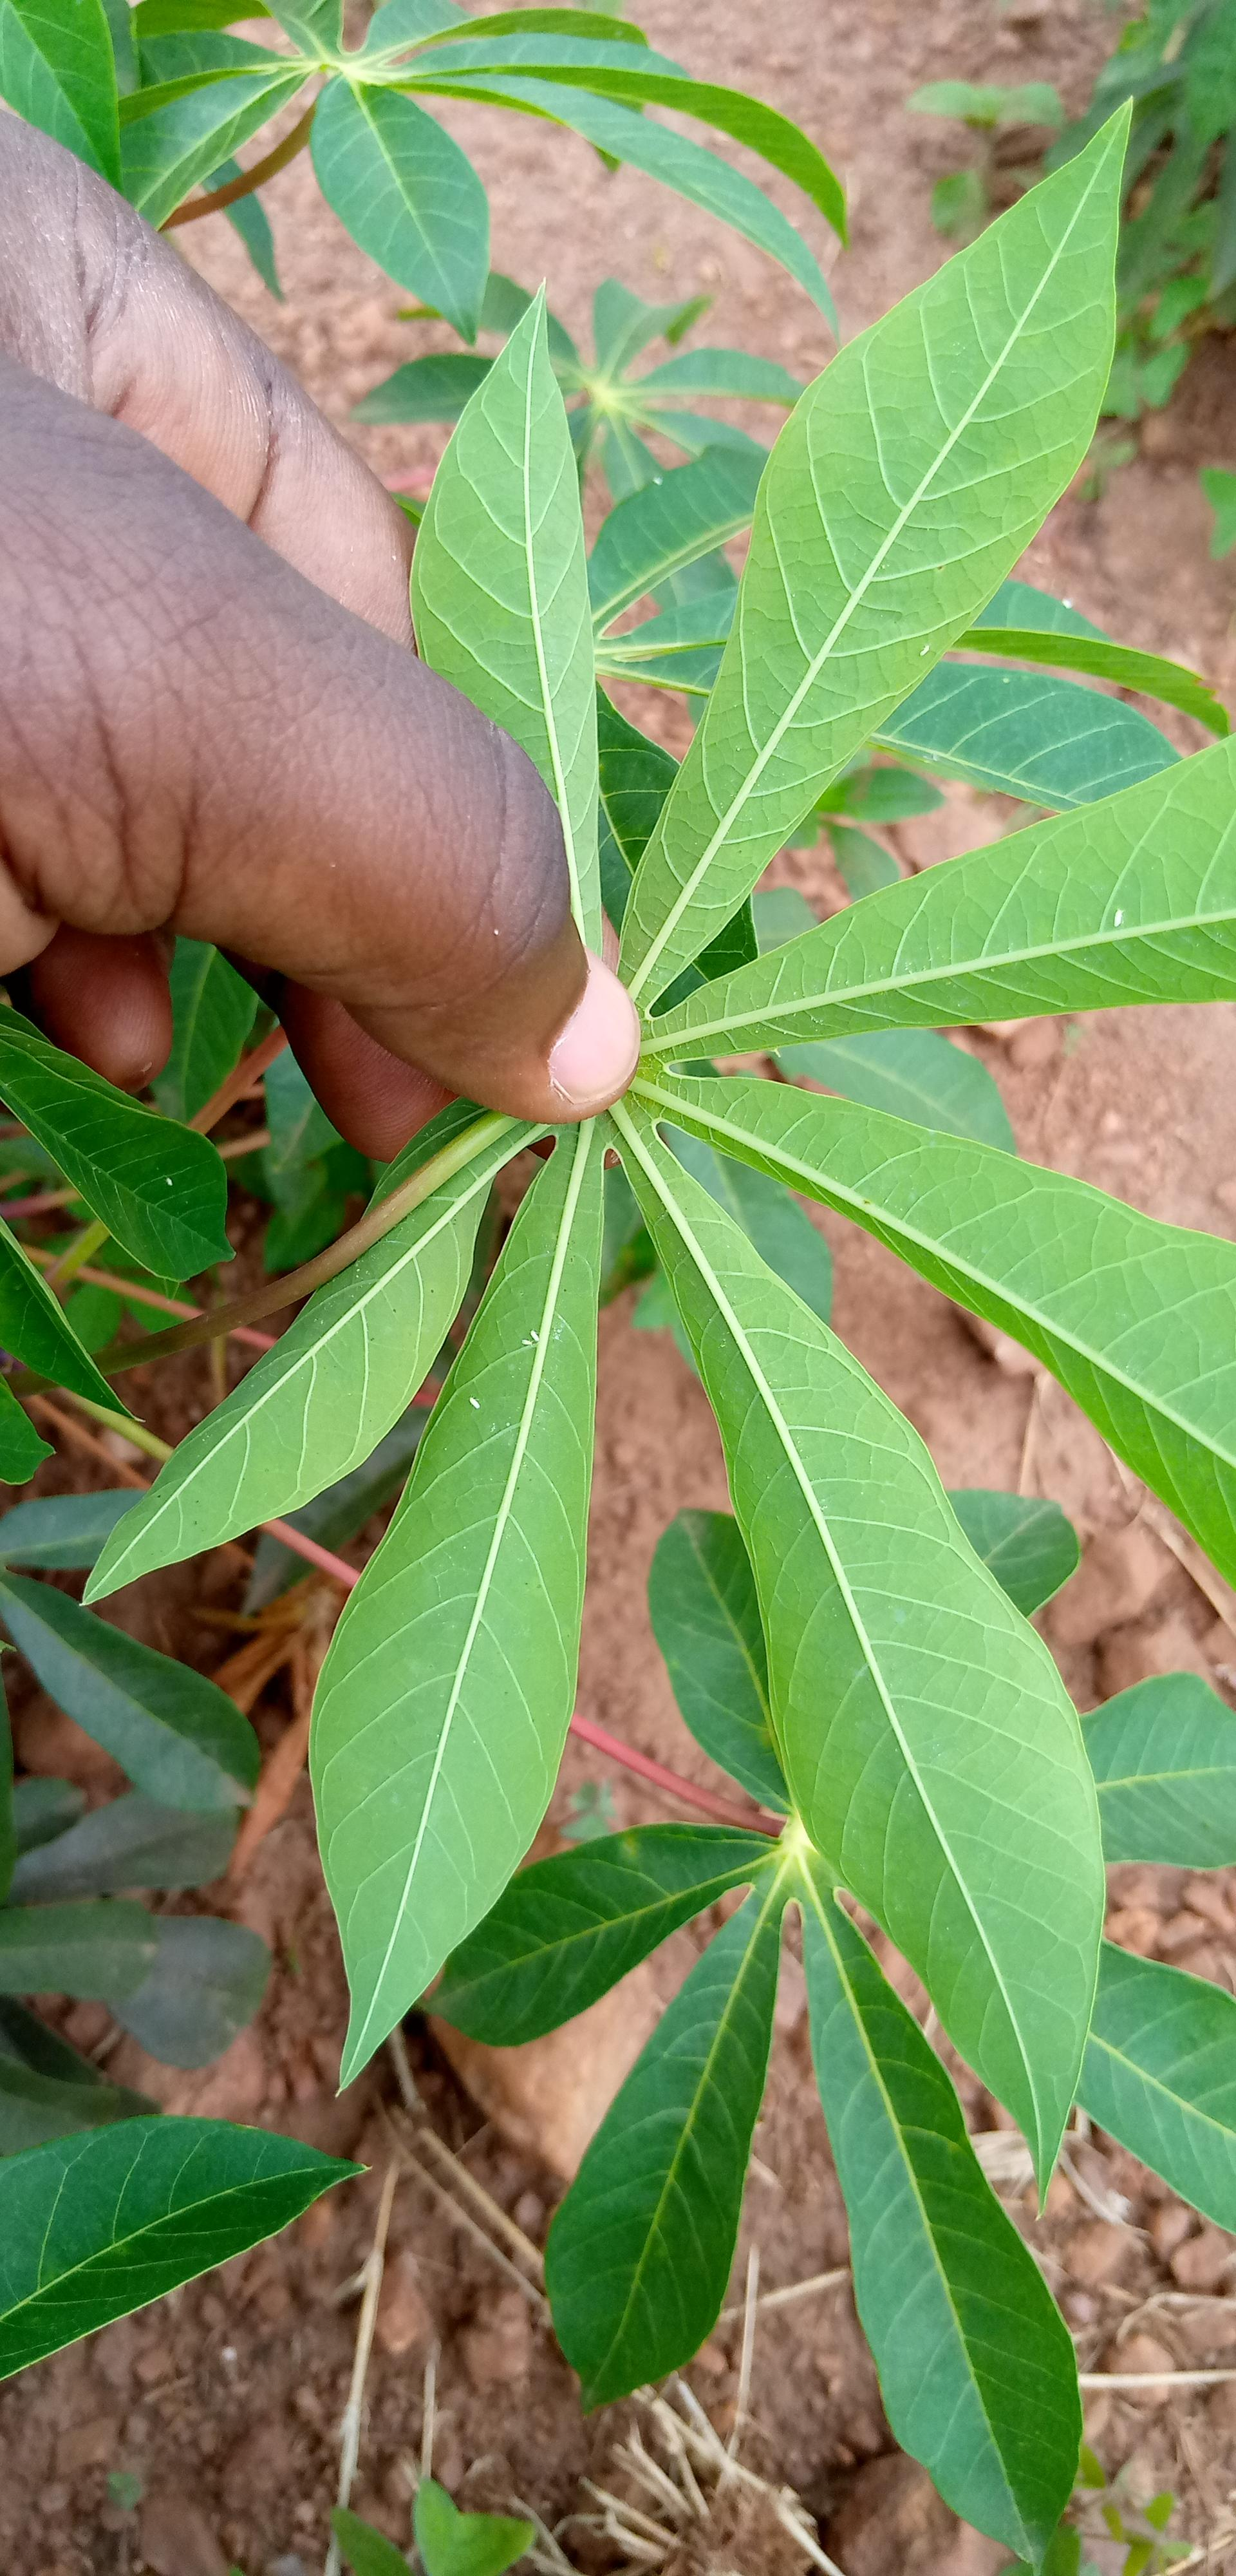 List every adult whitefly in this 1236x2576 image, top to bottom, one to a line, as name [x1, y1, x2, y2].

whitefly [917, 645, 933, 658]
whitefly [1111, 906, 1127, 930]
whitefly [164, 1177, 174, 1189]
whitefly [529, 1329, 540, 1343]
whitefly [520, 1338, 532, 1347]
whitefly [467, 1396, 482, 1411]